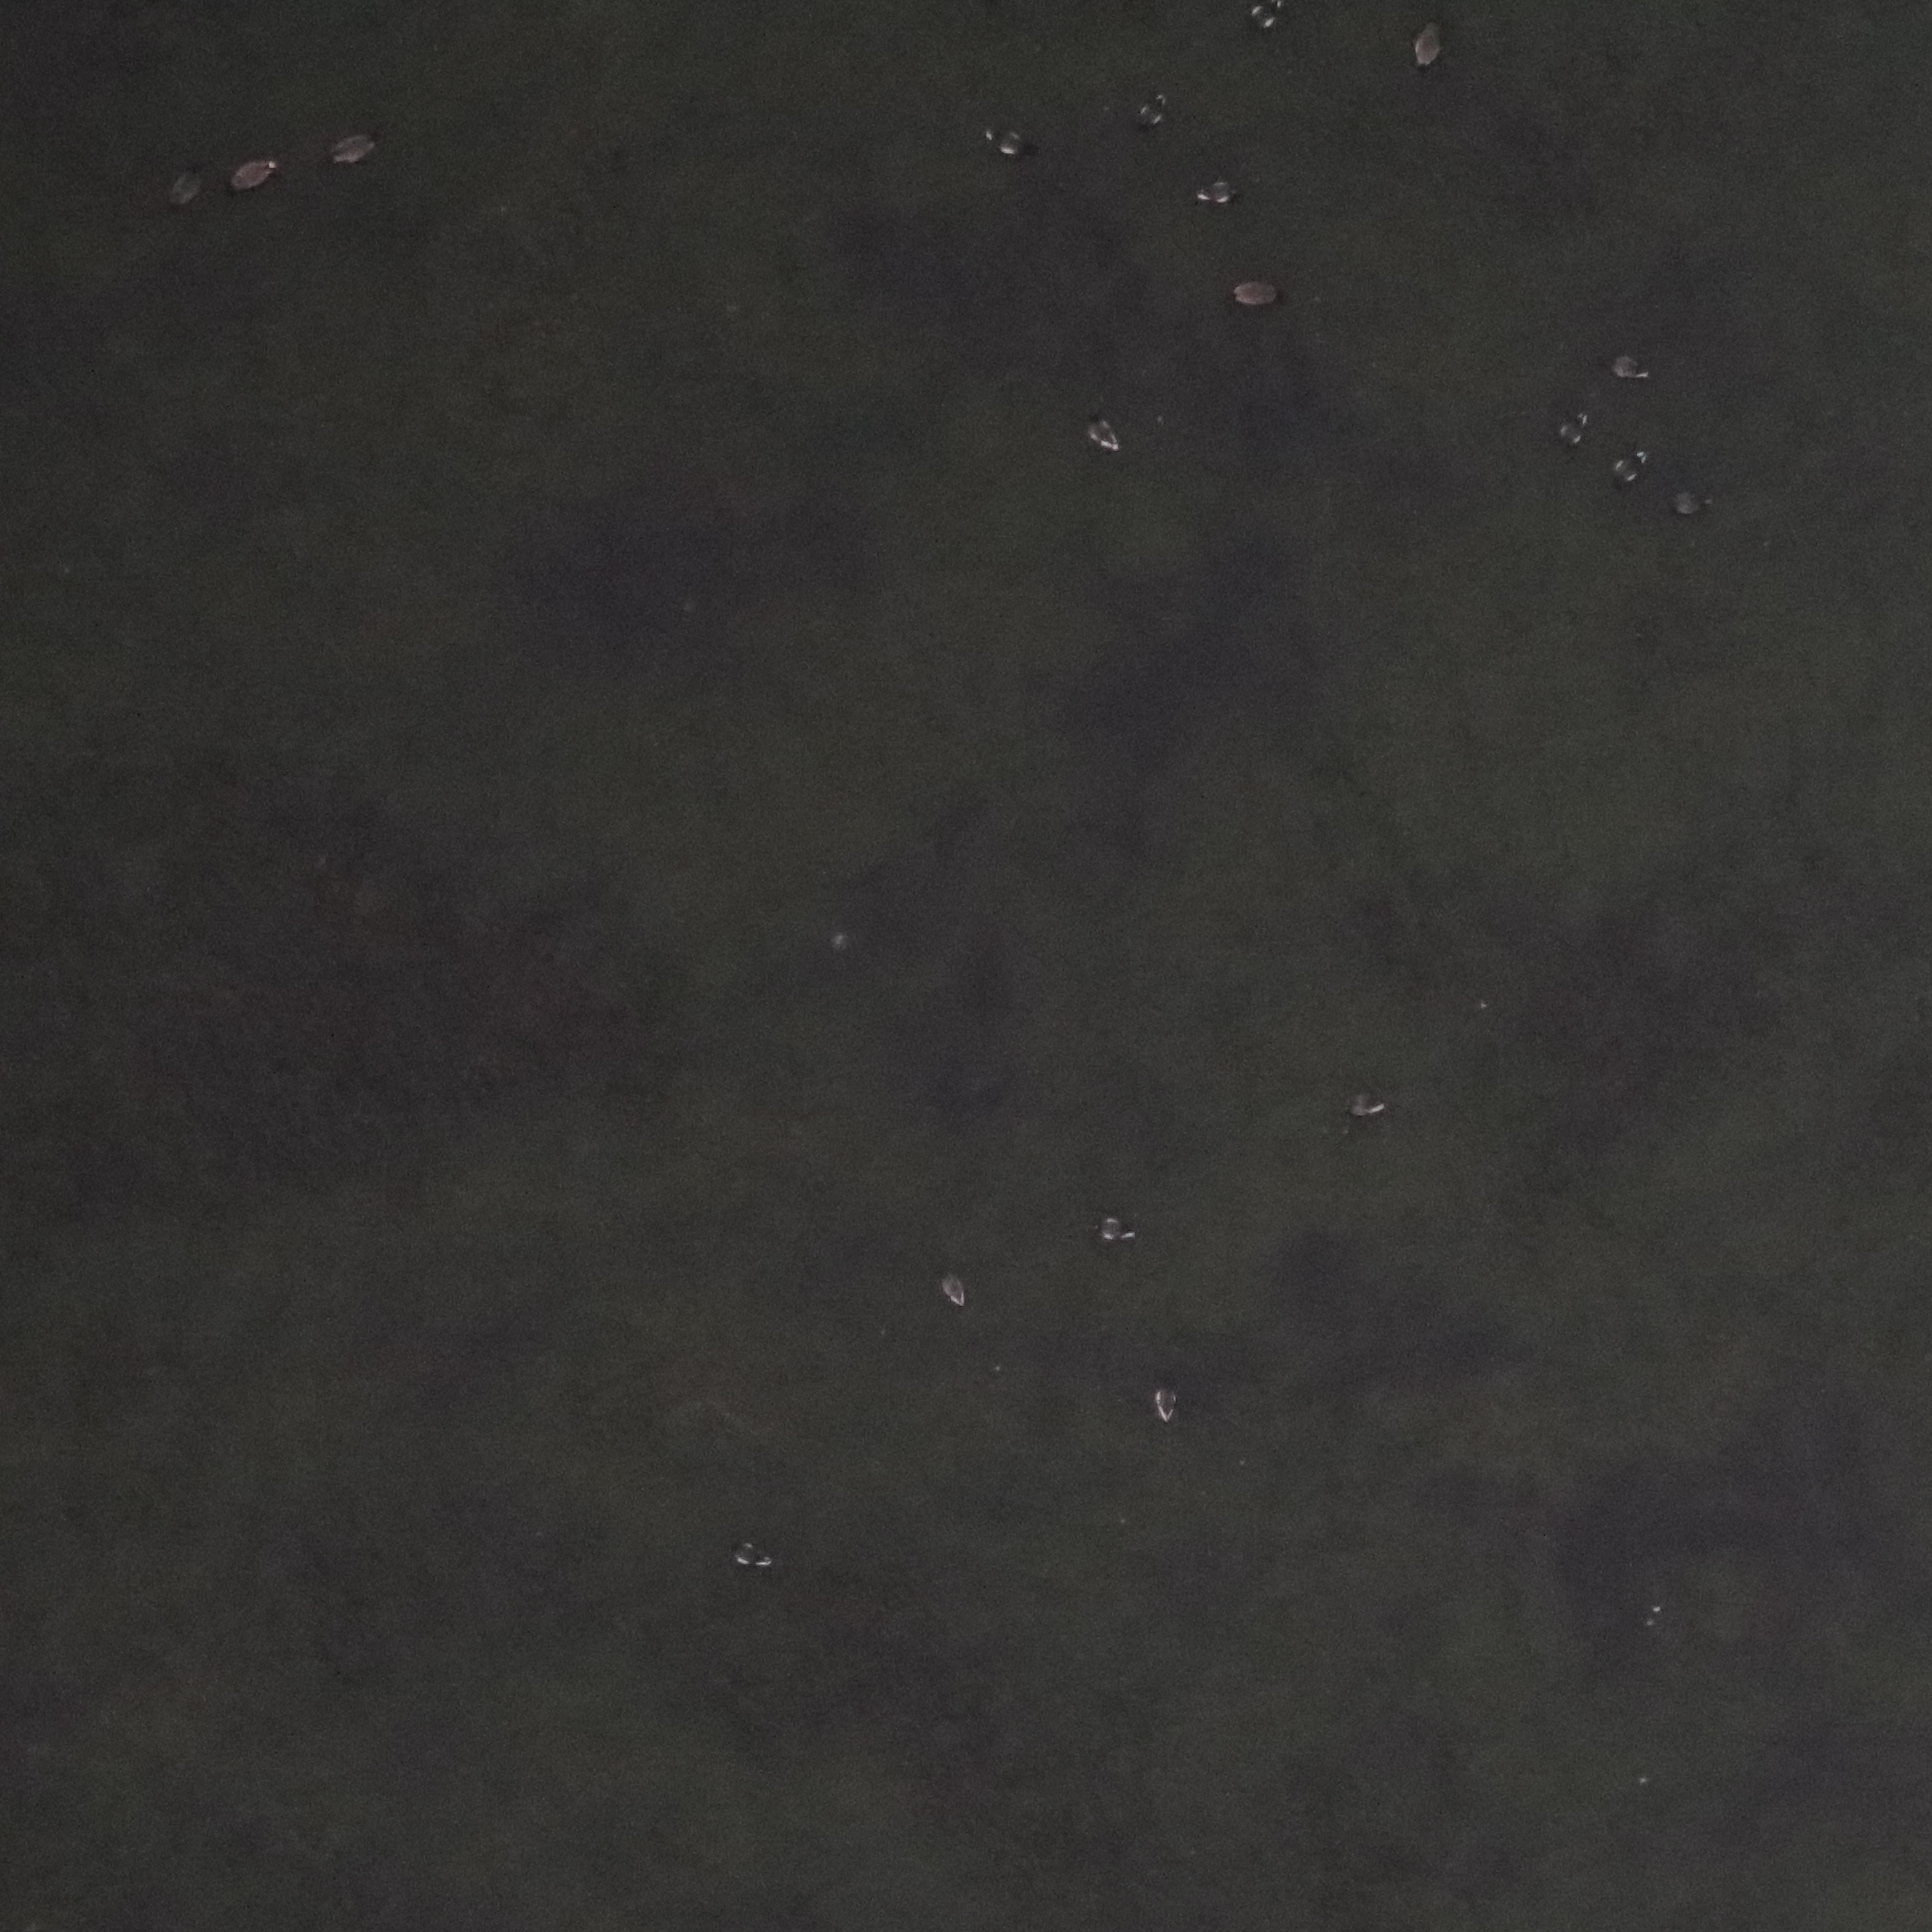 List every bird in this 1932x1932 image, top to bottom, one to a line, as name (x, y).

brant (1267, 15)
Canada goose (1431, 43)
brant (1152, 111)
brant (1006, 140)
Canada goose (353, 148)
Canada goose (251, 174)
Canada goose (184, 188)
brant (1217, 192)
Canada goose (1256, 291)
brant (1629, 367)
brant (1574, 430)
brant (1104, 432)
brant (1628, 466)
brant (1679, 501)
brant (1364, 1106)
brant (1115, 1229)
brant (953, 1288)
brant (1166, 1402)
brant (750, 1555)